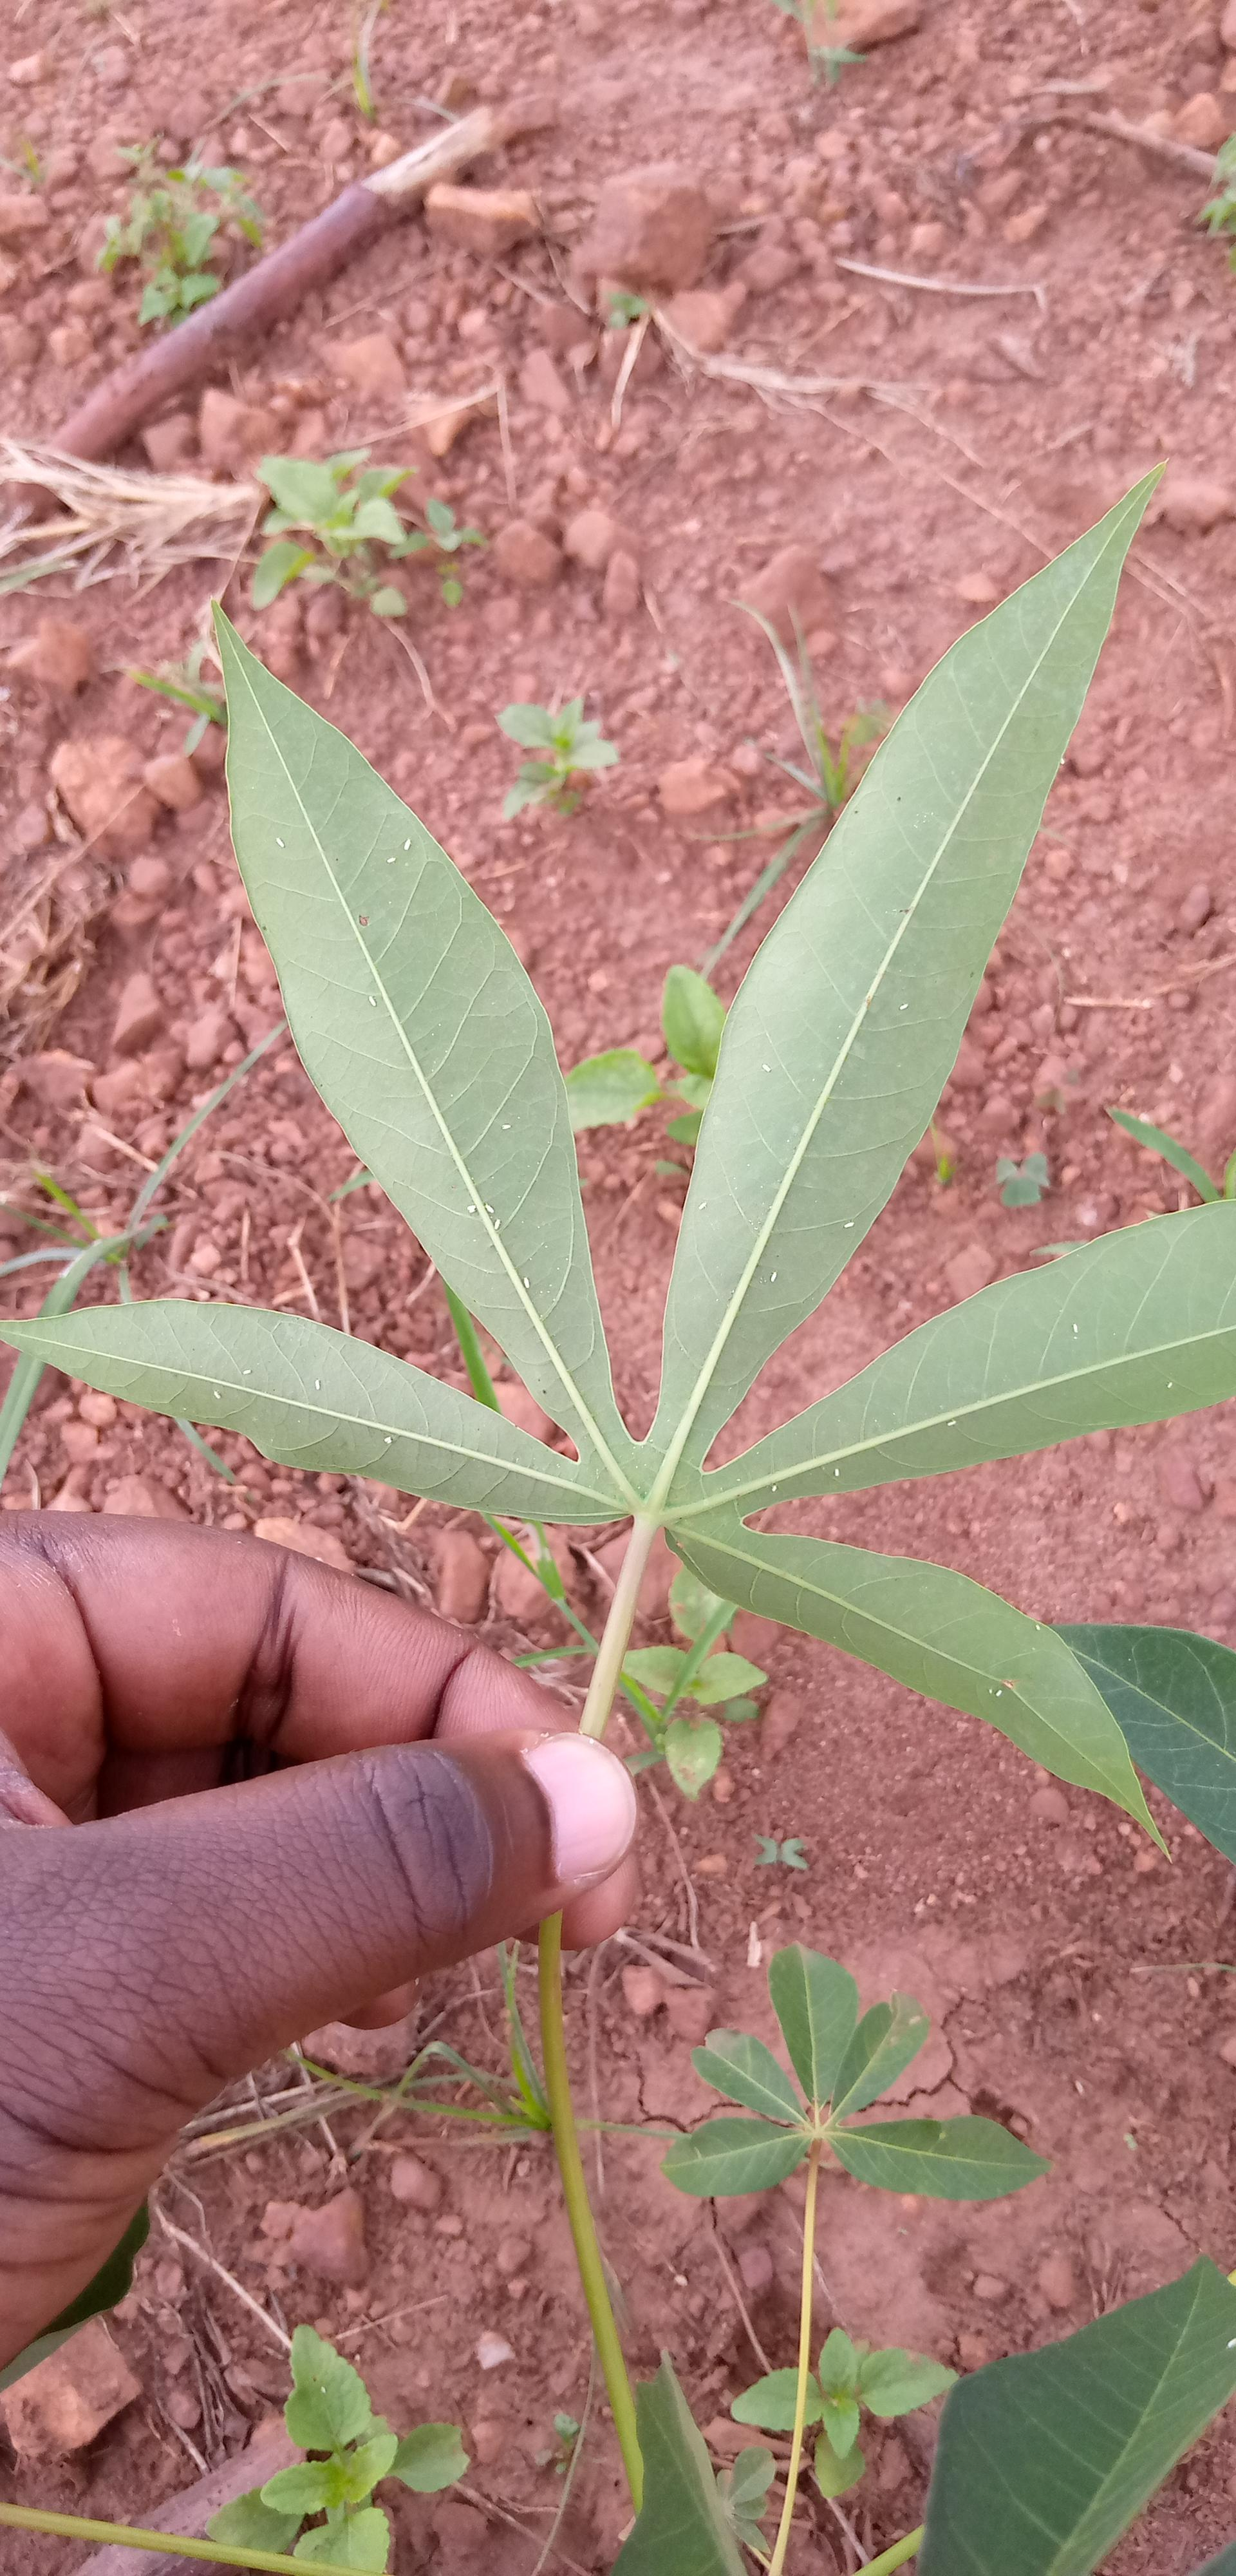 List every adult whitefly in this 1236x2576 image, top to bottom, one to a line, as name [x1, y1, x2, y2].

whitefly [274, 835, 286, 850]
whitefly [402, 836, 413, 852]
whitefly [384, 856, 398, 866]
whitefly [367, 994, 379, 1009]
whitefly [898, 1001, 910, 1012]
whitefly [760, 1062, 773, 1074]
whitefly [500, 1122, 513, 1131]
whitefly [695, 1200, 710, 1213]
whitefly [484, 1202, 496, 1214]
whitefly [465, 1204, 478, 1209]
whitefly [468, 1208, 477, 1214]
whitefly [493, 1218, 502, 1231]
whitefly [842, 1219, 856, 1231]
whitefly [768, 1270, 780, 1284]
whitefly [523, 1275, 531, 1290]
whitefly [1071, 1322, 1081, 1335]
whitefly [241, 1368, 252, 1376]
whitefly [312, 1377, 323, 1392]
whitefly [1164, 1379, 1175, 1391]
whitefly [212, 1389, 223, 1401]
whitefly [944, 1419, 958, 1428]
whitefly [384, 1435, 391, 1443]
whitefly [387, 1439, 393, 1444]
whitefly [832, 1466, 842, 1479]
whitefly [771, 1484, 780, 1493]
whitefly [1035, 1622, 1042, 1633]
whitefly [995, 1688, 1004, 1698]